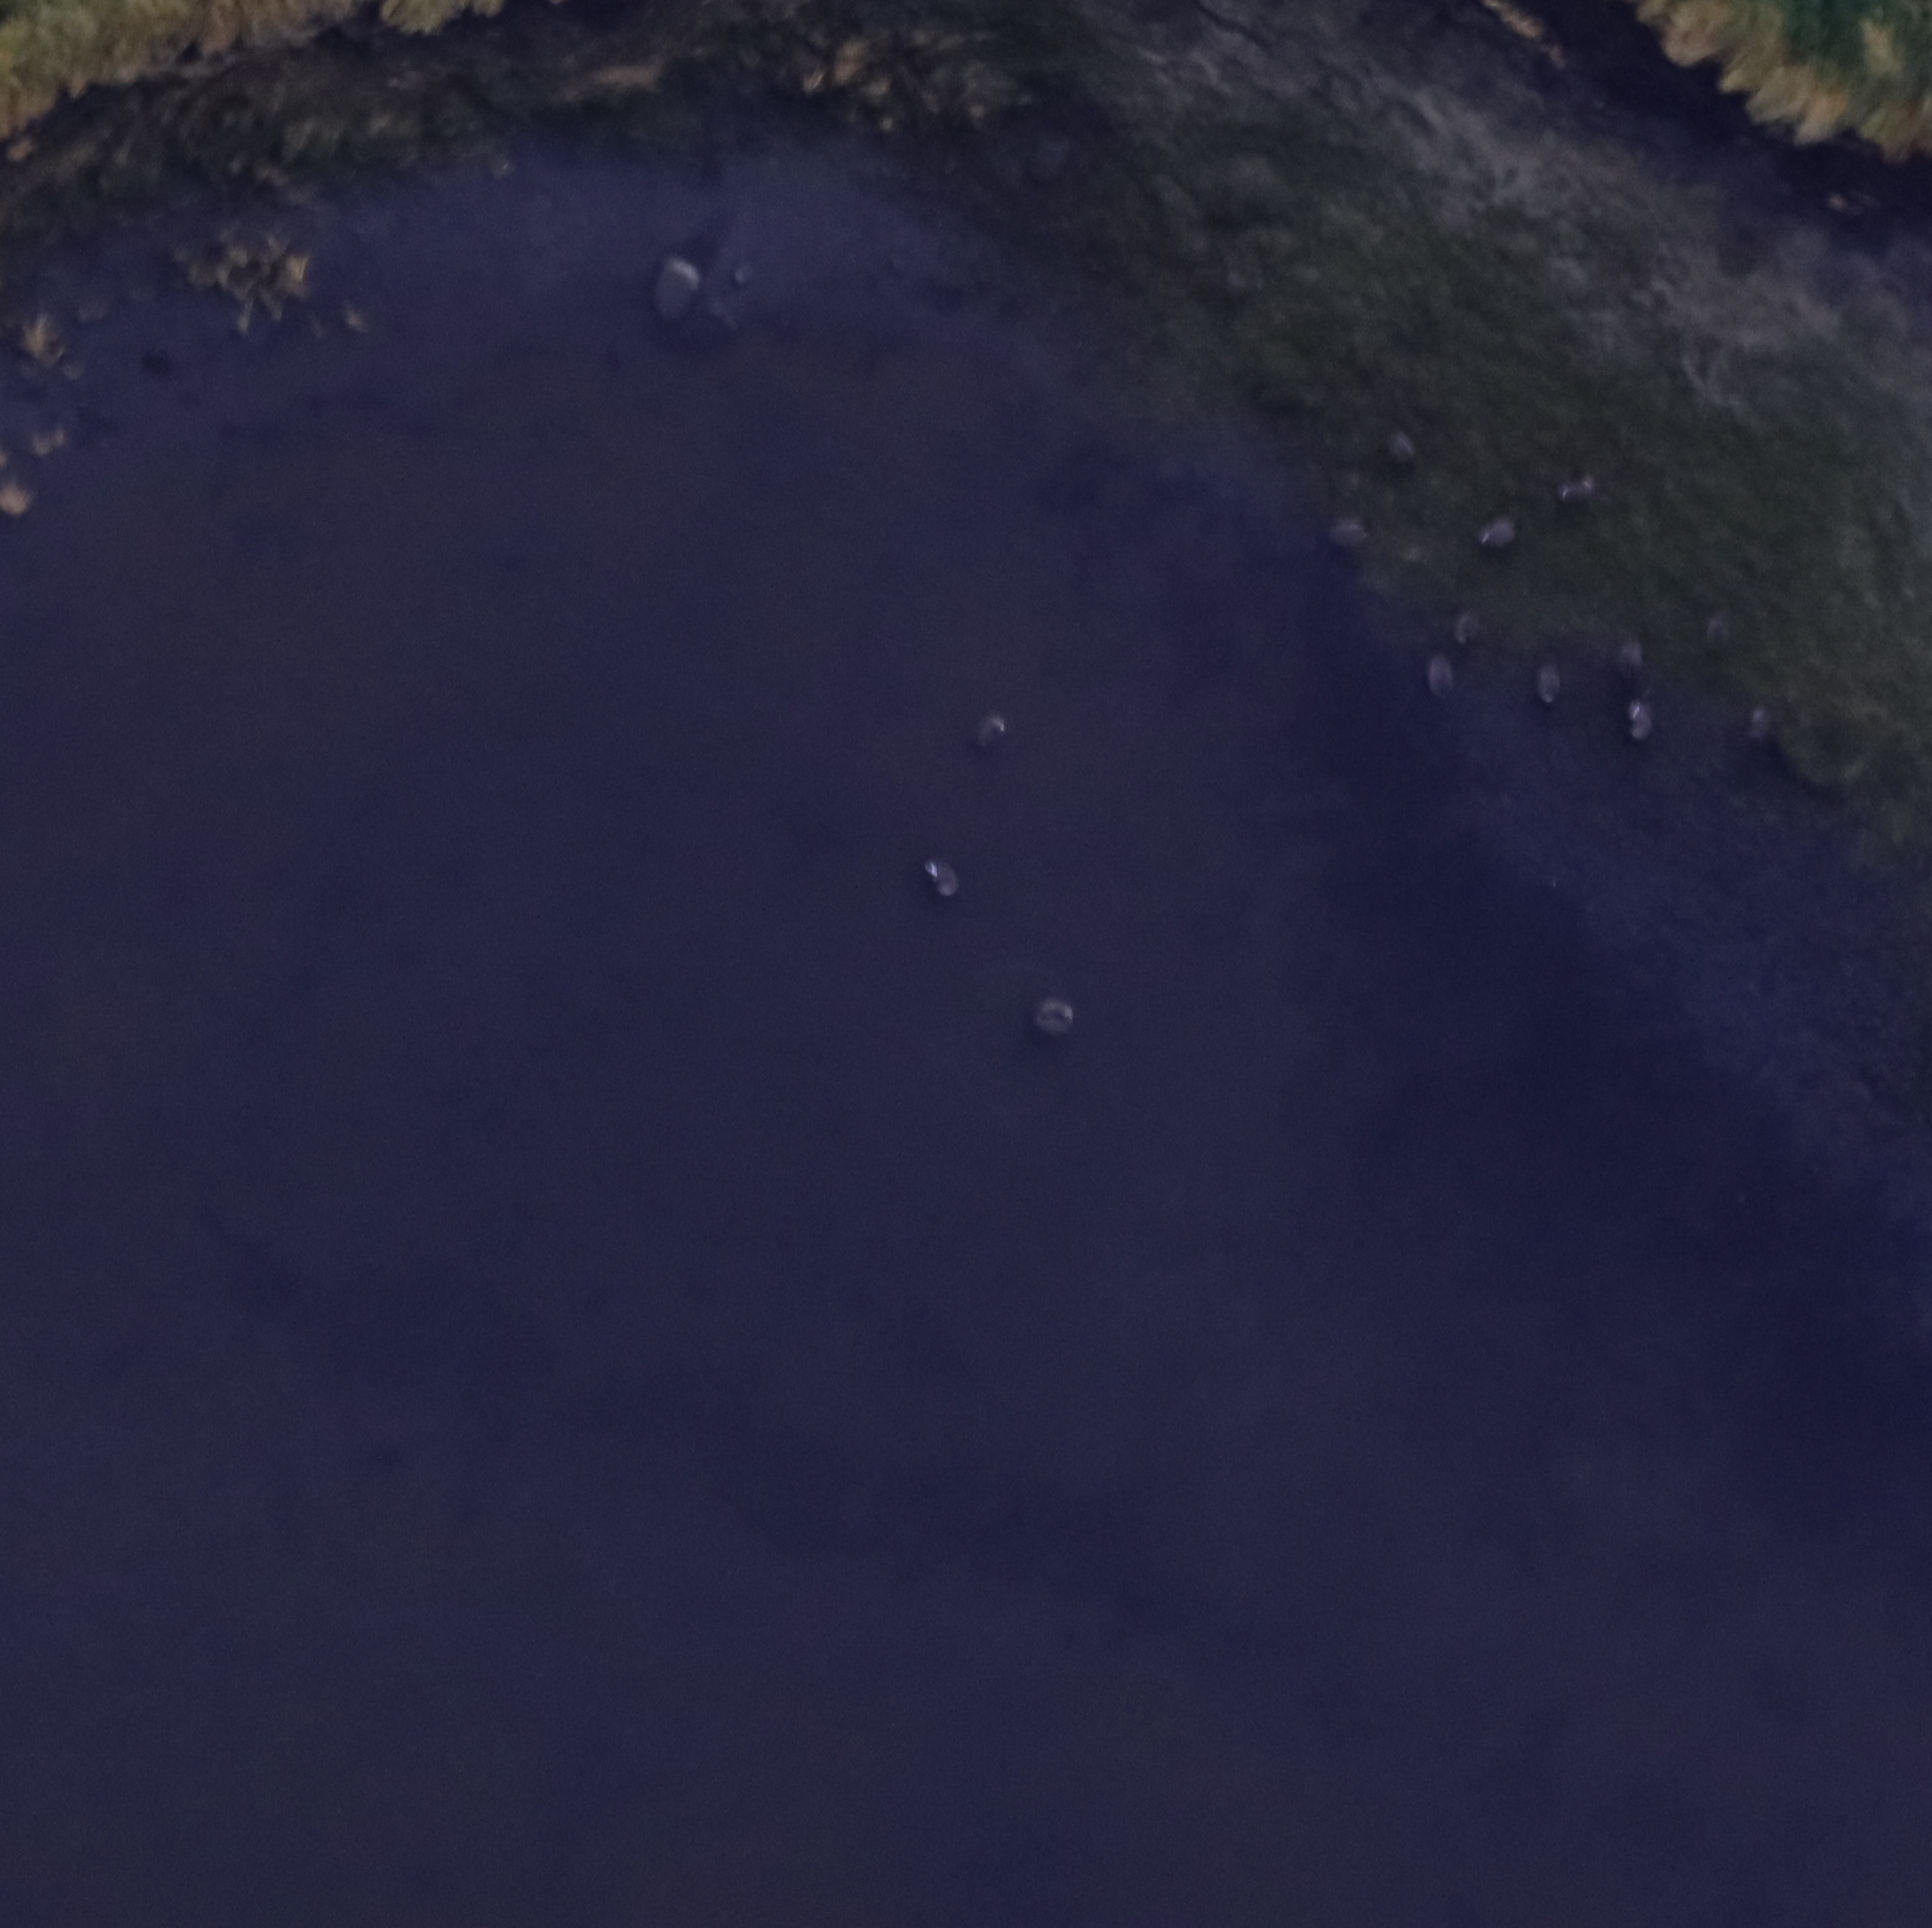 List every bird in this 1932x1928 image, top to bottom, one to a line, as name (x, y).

Canada goose (1408, 449)
Canada goose (1576, 490)
Canada goose (1509, 529)
Canada goose (1342, 538)
Canada goose (1468, 627)
Canada goose (1713, 633)
Canada goose (1624, 658)
Canada goose (1444, 677)
Canada goose (1544, 680)
Canada goose (1638, 721)
Canada goose (986, 734)
Canada goose (1764, 734)
Canada goose (948, 883)
Canada goose (1058, 1016)